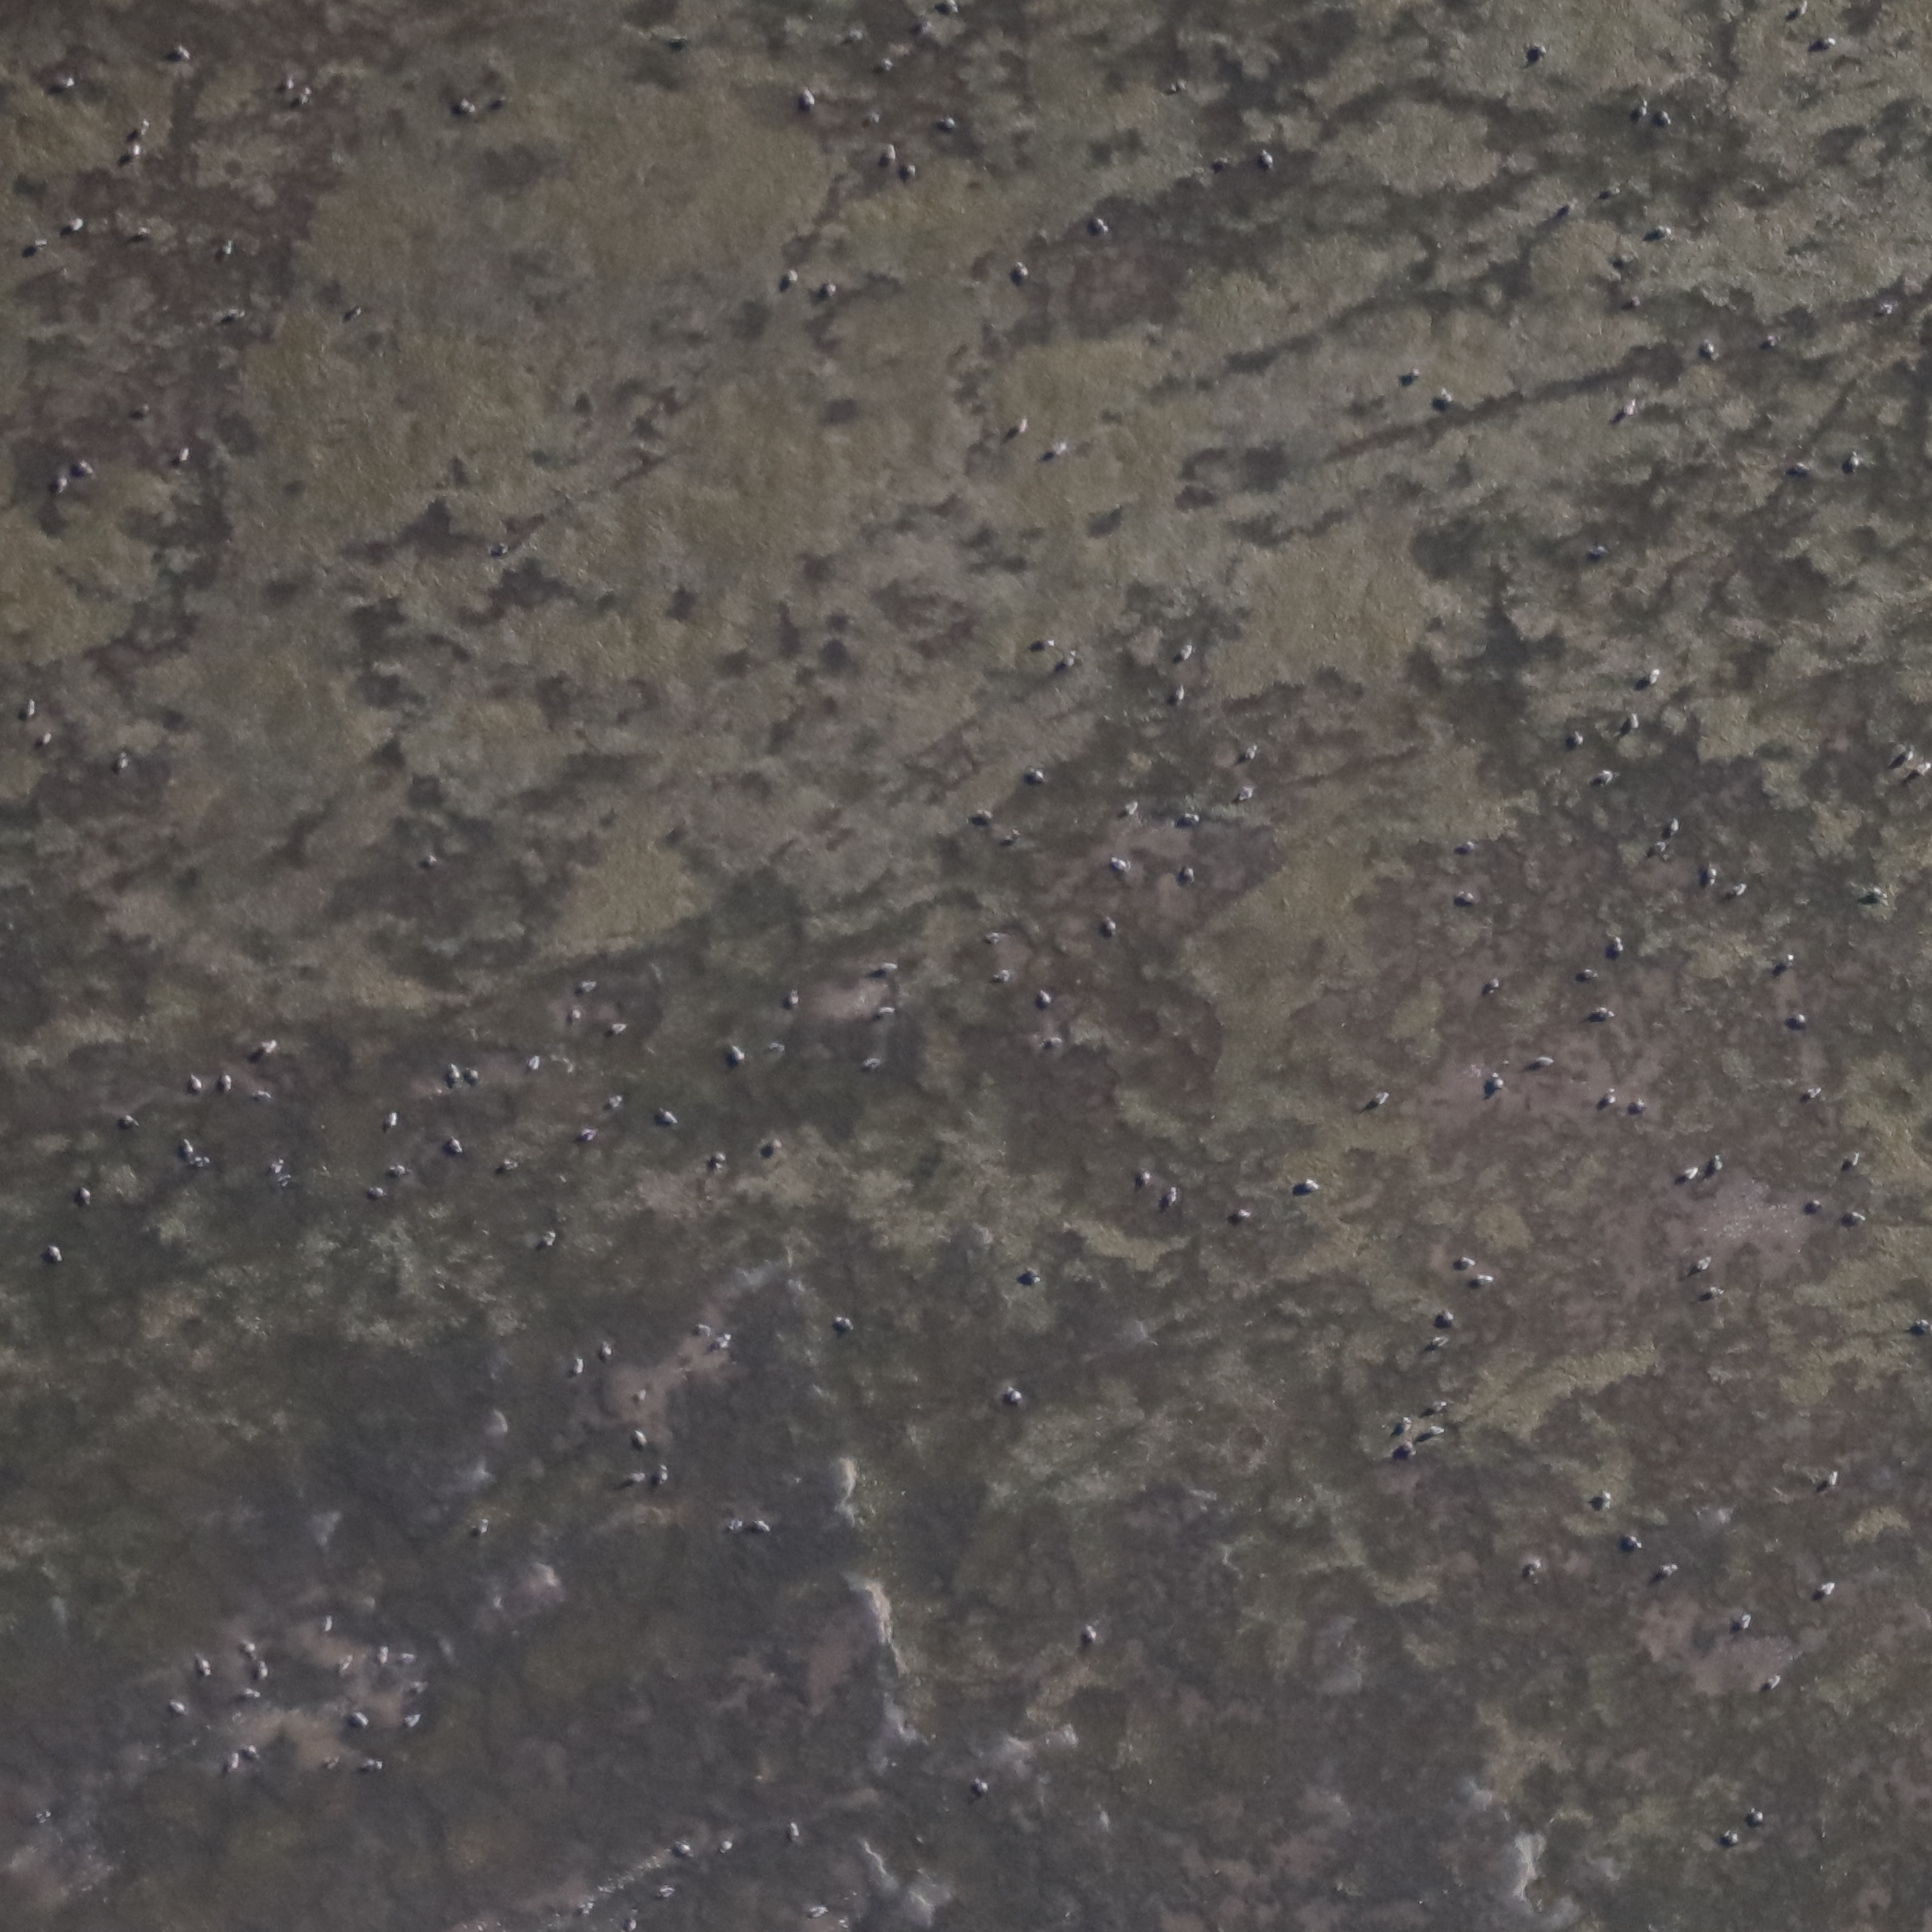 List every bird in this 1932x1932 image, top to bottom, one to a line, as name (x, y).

brant (1801, 4)
brant (951, 8)
brant (922, 29)
brant (860, 34)
brant (1846, 44)
brant (1531, 47)
brant (184, 51)
brant (886, 64)
brant (71, 77)
brant (287, 81)
brant (1182, 85)
brant (309, 92)
brant (813, 96)
brant (497, 97)
brant (458, 108)
brant (1643, 109)
brant (870, 116)
brant (1673, 120)
brant (945, 122)
brant (142, 123)
brant (138, 152)
brant (896, 152)
brant (1222, 162)
brant (1271, 162)
brant (916, 170)
brant (1619, 191)
brant (1564, 210)
brant (81, 220)
brant (1665, 226)
brant (1103, 228)
brant (142, 233)
brant (224, 250)
brant (38, 251)
brant (1623, 257)
brant (1024, 263)
brant (790, 269)
brant (834, 282)
brant (1639, 297)
brant (1898, 307)
brant (349, 309)
brant (233, 312)
brant (1768, 344)
brant (1707, 350)
brant (1417, 369)
brant (1449, 399)
brant (1620, 407)
brant (143, 408)
brant (1021, 418)
brant (185, 452)
brant (1060, 453)
brant (1854, 461)
brant (95, 466)
brant (1801, 467)
brant (57, 491)
brant (1591, 550)
brant (496, 551)
brant (1050, 642)
brant (1189, 644)
brant (1068, 659)
brant (1654, 680)
brant (1183, 693)
brant (32, 706)
brant (1637, 723)
brant (50, 733)
brant (1578, 740)
brant (1248, 746)
brant (1906, 751)
brant (127, 758)
brant (1607, 775)
brant (1035, 777)
brant (1930, 777)
brant (1251, 792)
brant (1136, 807)
brant (984, 816)
brant (1183, 817)
brant (1675, 831)
brant (1022, 837)
brant (1466, 850)
brant (439, 861)
brant (1664, 862)
brant (1132, 866)
brant (1186, 873)
brant (1708, 876)
brant (1876, 886)
brant (1742, 893)
brant (1470, 896)
brant (1118, 923)
brant (994, 927)
brant (1619, 949)
brant (1794, 954)
brant (891, 964)
brant (1003, 976)
brant (1499, 980)
brant (1588, 983)
brant (592, 990)
brant (790, 996)
brant (1050, 1002)
brant (879, 1011)
brant (1611, 1012)
brant (576, 1016)
brant (1802, 1020)
brant (624, 1037)
brant (1061, 1042)
brant (281, 1044)
brant (777, 1046)
brant (539, 1061)
brant (740, 1061)
brant (887, 1063)
brant (1549, 1064)
brant (458, 1070)
brant (205, 1079)
brant (485, 1081)
brant (229, 1082)
brant (1498, 1082)
brant (265, 1094)
brant (1817, 1094)
brant (1385, 1095)
brant (1603, 1100)
brant (623, 1105)
brant (1643, 1111)
brant (389, 1119)
brant (683, 1121)
brant (130, 1122)
brant (599, 1133)
brant (186, 1143)
brant (458, 1143)
brant (777, 1151)
brant (516, 1160)
brant (721, 1160)
brant (211, 1163)
brant (1712, 1163)
brant (282, 1164)
brant (404, 1164)
brant (1855, 1167)
brant (1686, 1169)
brant (1141, 1178)
brant (290, 1186)
brant (380, 1191)
brant (1300, 1192)
brant (84, 1196)
brant (1183, 1199)
brant (1816, 1209)
brant (1866, 1216)
brant (1244, 1221)
brant (562, 1238)
brant (52, 1250)
brant (1706, 1257)
brant (1468, 1269)
brant (1038, 1275)
brant (1492, 1282)
brant (1713, 1284)
brant (1451, 1309)
brant (848, 1318)
brant (708, 1326)
brant (1442, 1340)
brant (727, 1346)
brant (607, 1353)
brant (576, 1365)
brant (1016, 1396)
brant (640, 1399)
brant (1442, 1404)
brant (1401, 1416)
brant (1432, 1431)
brant (639, 1441)
brant (1409, 1443)
brant (662, 1477)
brant (639, 1485)
brant (1831, 1485)
brant (1610, 1502)
brant (766, 1524)
brant (738, 1527)
brant (485, 1530)
brant (1635, 1553)
brant (1532, 1563)
brant (1673, 1570)
brant (1839, 1583)
brant (1738, 1620)
brant (322, 1621)
brant (1090, 1631)
brant (248, 1651)
brant (375, 1656)
brant (418, 1656)
brant (339, 1659)
brant (204, 1664)
brant (257, 1677)
brant (1778, 1685)
brant (423, 1688)
brant (252, 1689)
brant (174, 1715)
brant (368, 1715)
brant (407, 1718)
brant (248, 1748)
brant (230, 1762)
brant (376, 1763)
brant (336, 1767)
brant (984, 1788)
brant (41, 1807)
brant (1758, 1825)
brant (782, 1832)
brant (1734, 1837)
brant (688, 1845)
brant (724, 1850)
brant (819, 1904)
brant (585, 1905)
brant (662, 1905)
brant (624, 1925)